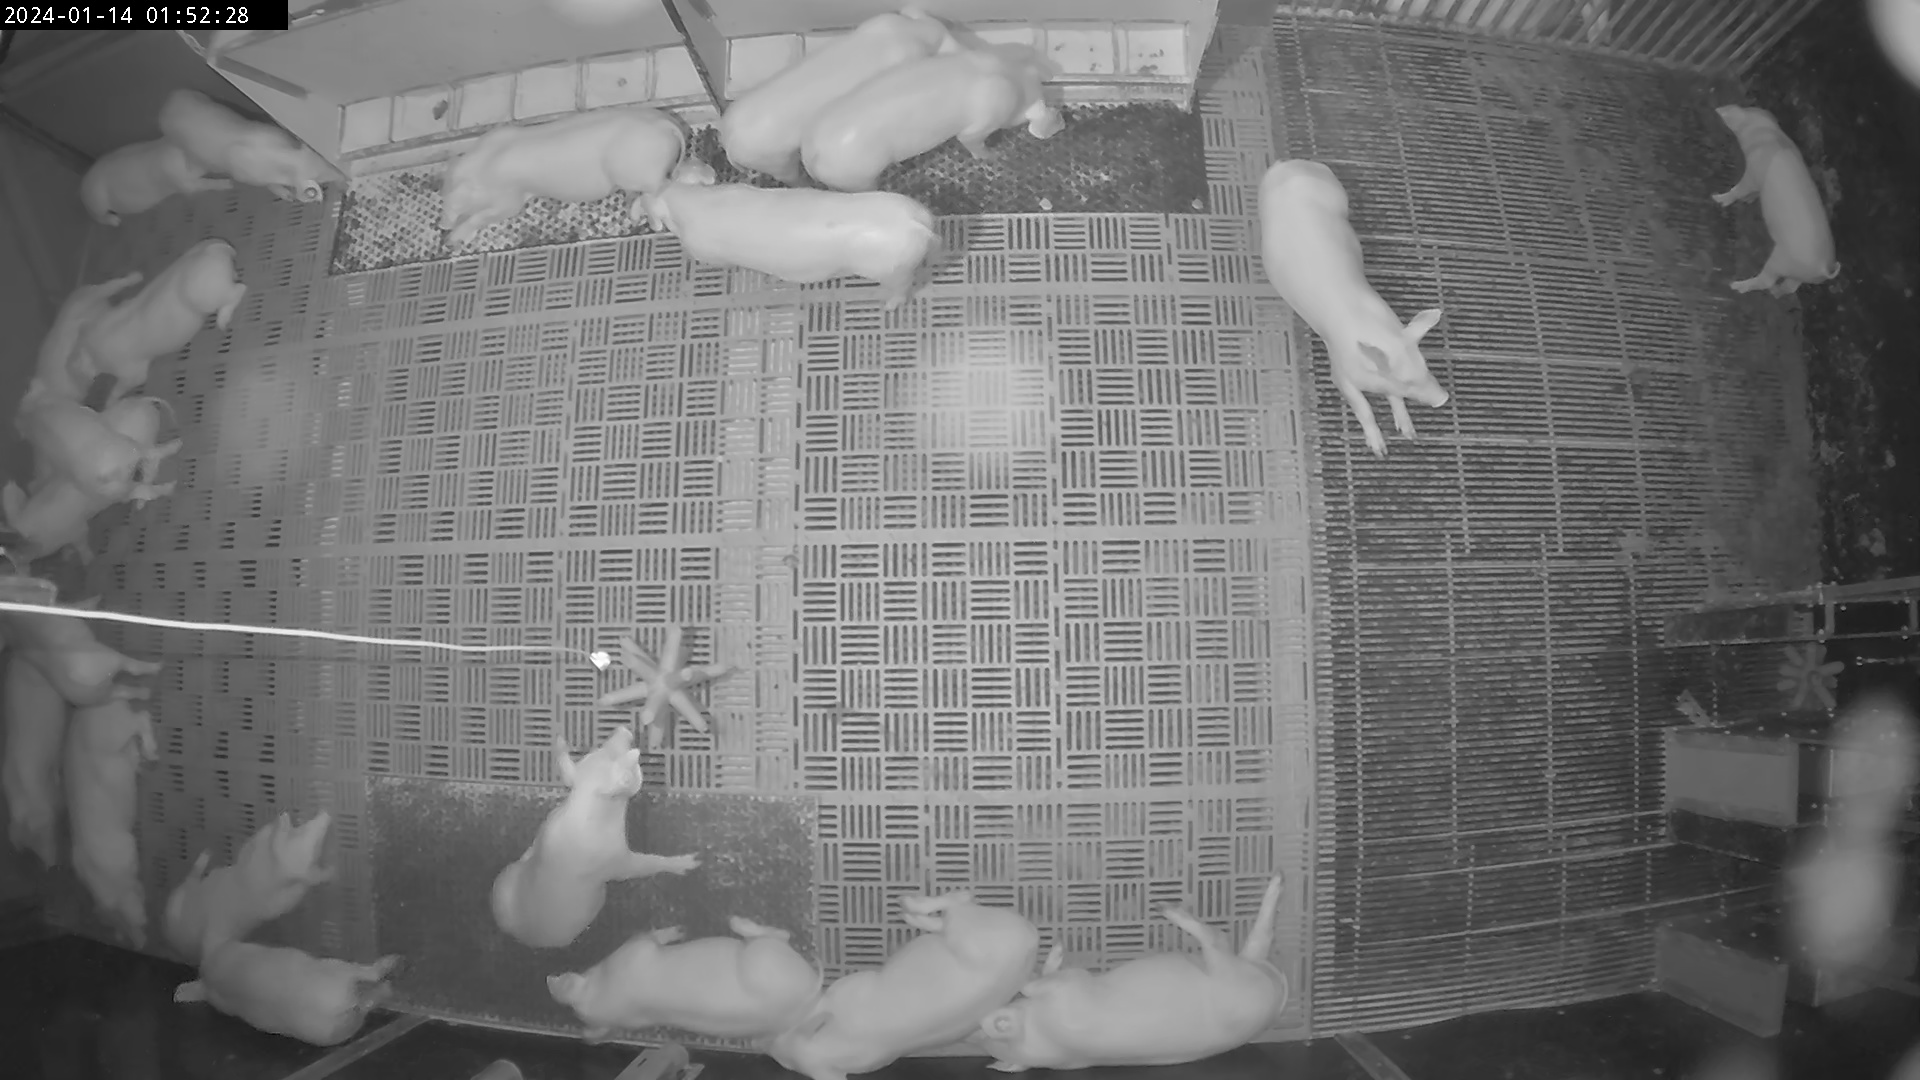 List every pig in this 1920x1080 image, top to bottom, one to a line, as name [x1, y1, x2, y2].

pig [718, 4, 959, 187]
pig [799, 42, 1064, 192]
pig [152, 87, 345, 204]
pig [1708, 101, 1843, 296]
pig [435, 107, 688, 250]
pig [80, 137, 236, 229]
pig [629, 153, 946, 310]
pig [1257, 158, 1452, 457]
pig [67, 237, 249, 407]
pig [27, 271, 145, 495]
pig [13, 376, 184, 505]
pig [2, 396, 173, 572]
pig [0, 563, 162, 708]
pig [1, 652, 69, 874]
pig [60, 697, 158, 953]
pig [491, 720, 702, 949]
pig [161, 808, 335, 966]
pig [960, 872, 1287, 1072]
pig [749, 887, 1032, 1080]
pig [547, 911, 822, 1045]
pig [171, 930, 407, 1048]